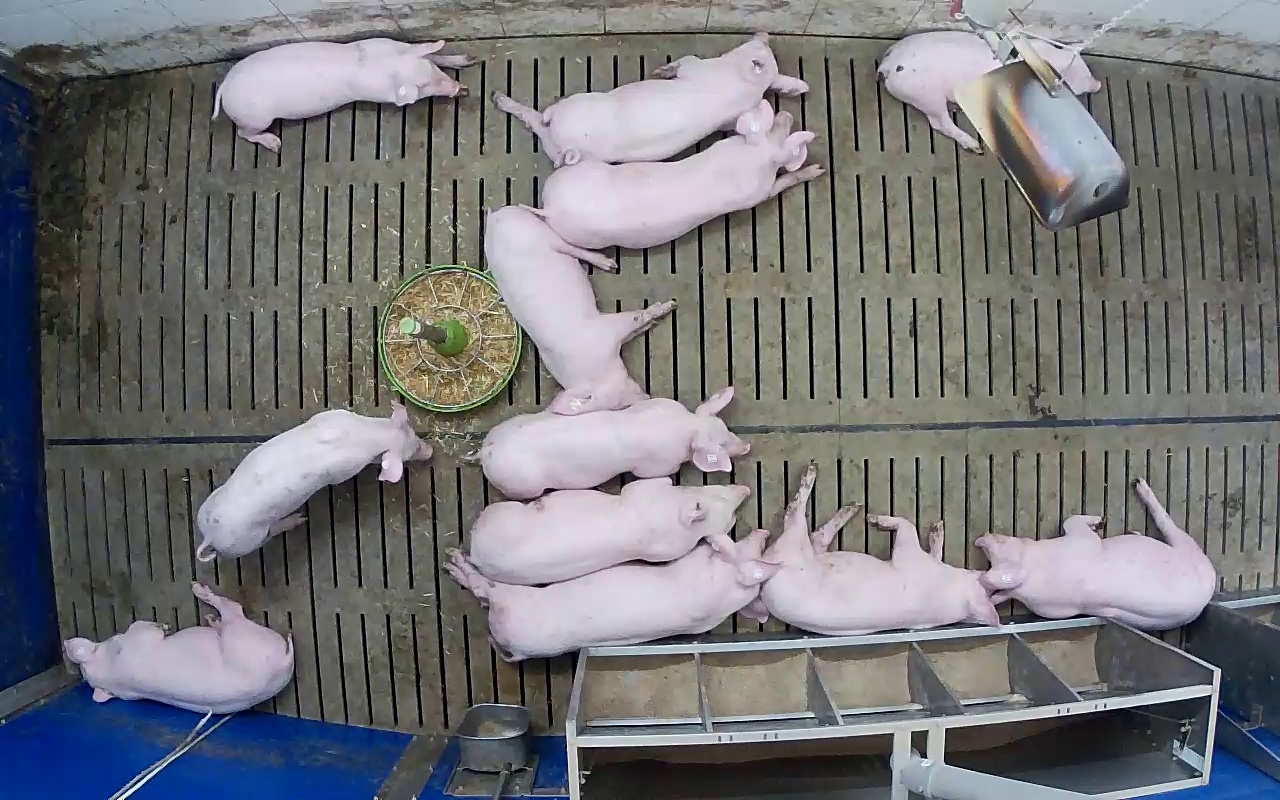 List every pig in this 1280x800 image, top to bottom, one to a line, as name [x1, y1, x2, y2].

pig [873, 29, 1103, 157]
pig [209, 31, 478, 152]
pig [487, 31, 812, 172]
pig [516, 98, 828, 252]
pig [485, 202, 680, 417]
pig [465, 386, 753, 502]
pig [191, 400, 434, 564]
pig [759, 465, 1002, 635]
pig [973, 477, 1218, 634]
pig [467, 478, 753, 587]
pig [444, 527, 782, 664]
pig [63, 581, 298, 715]